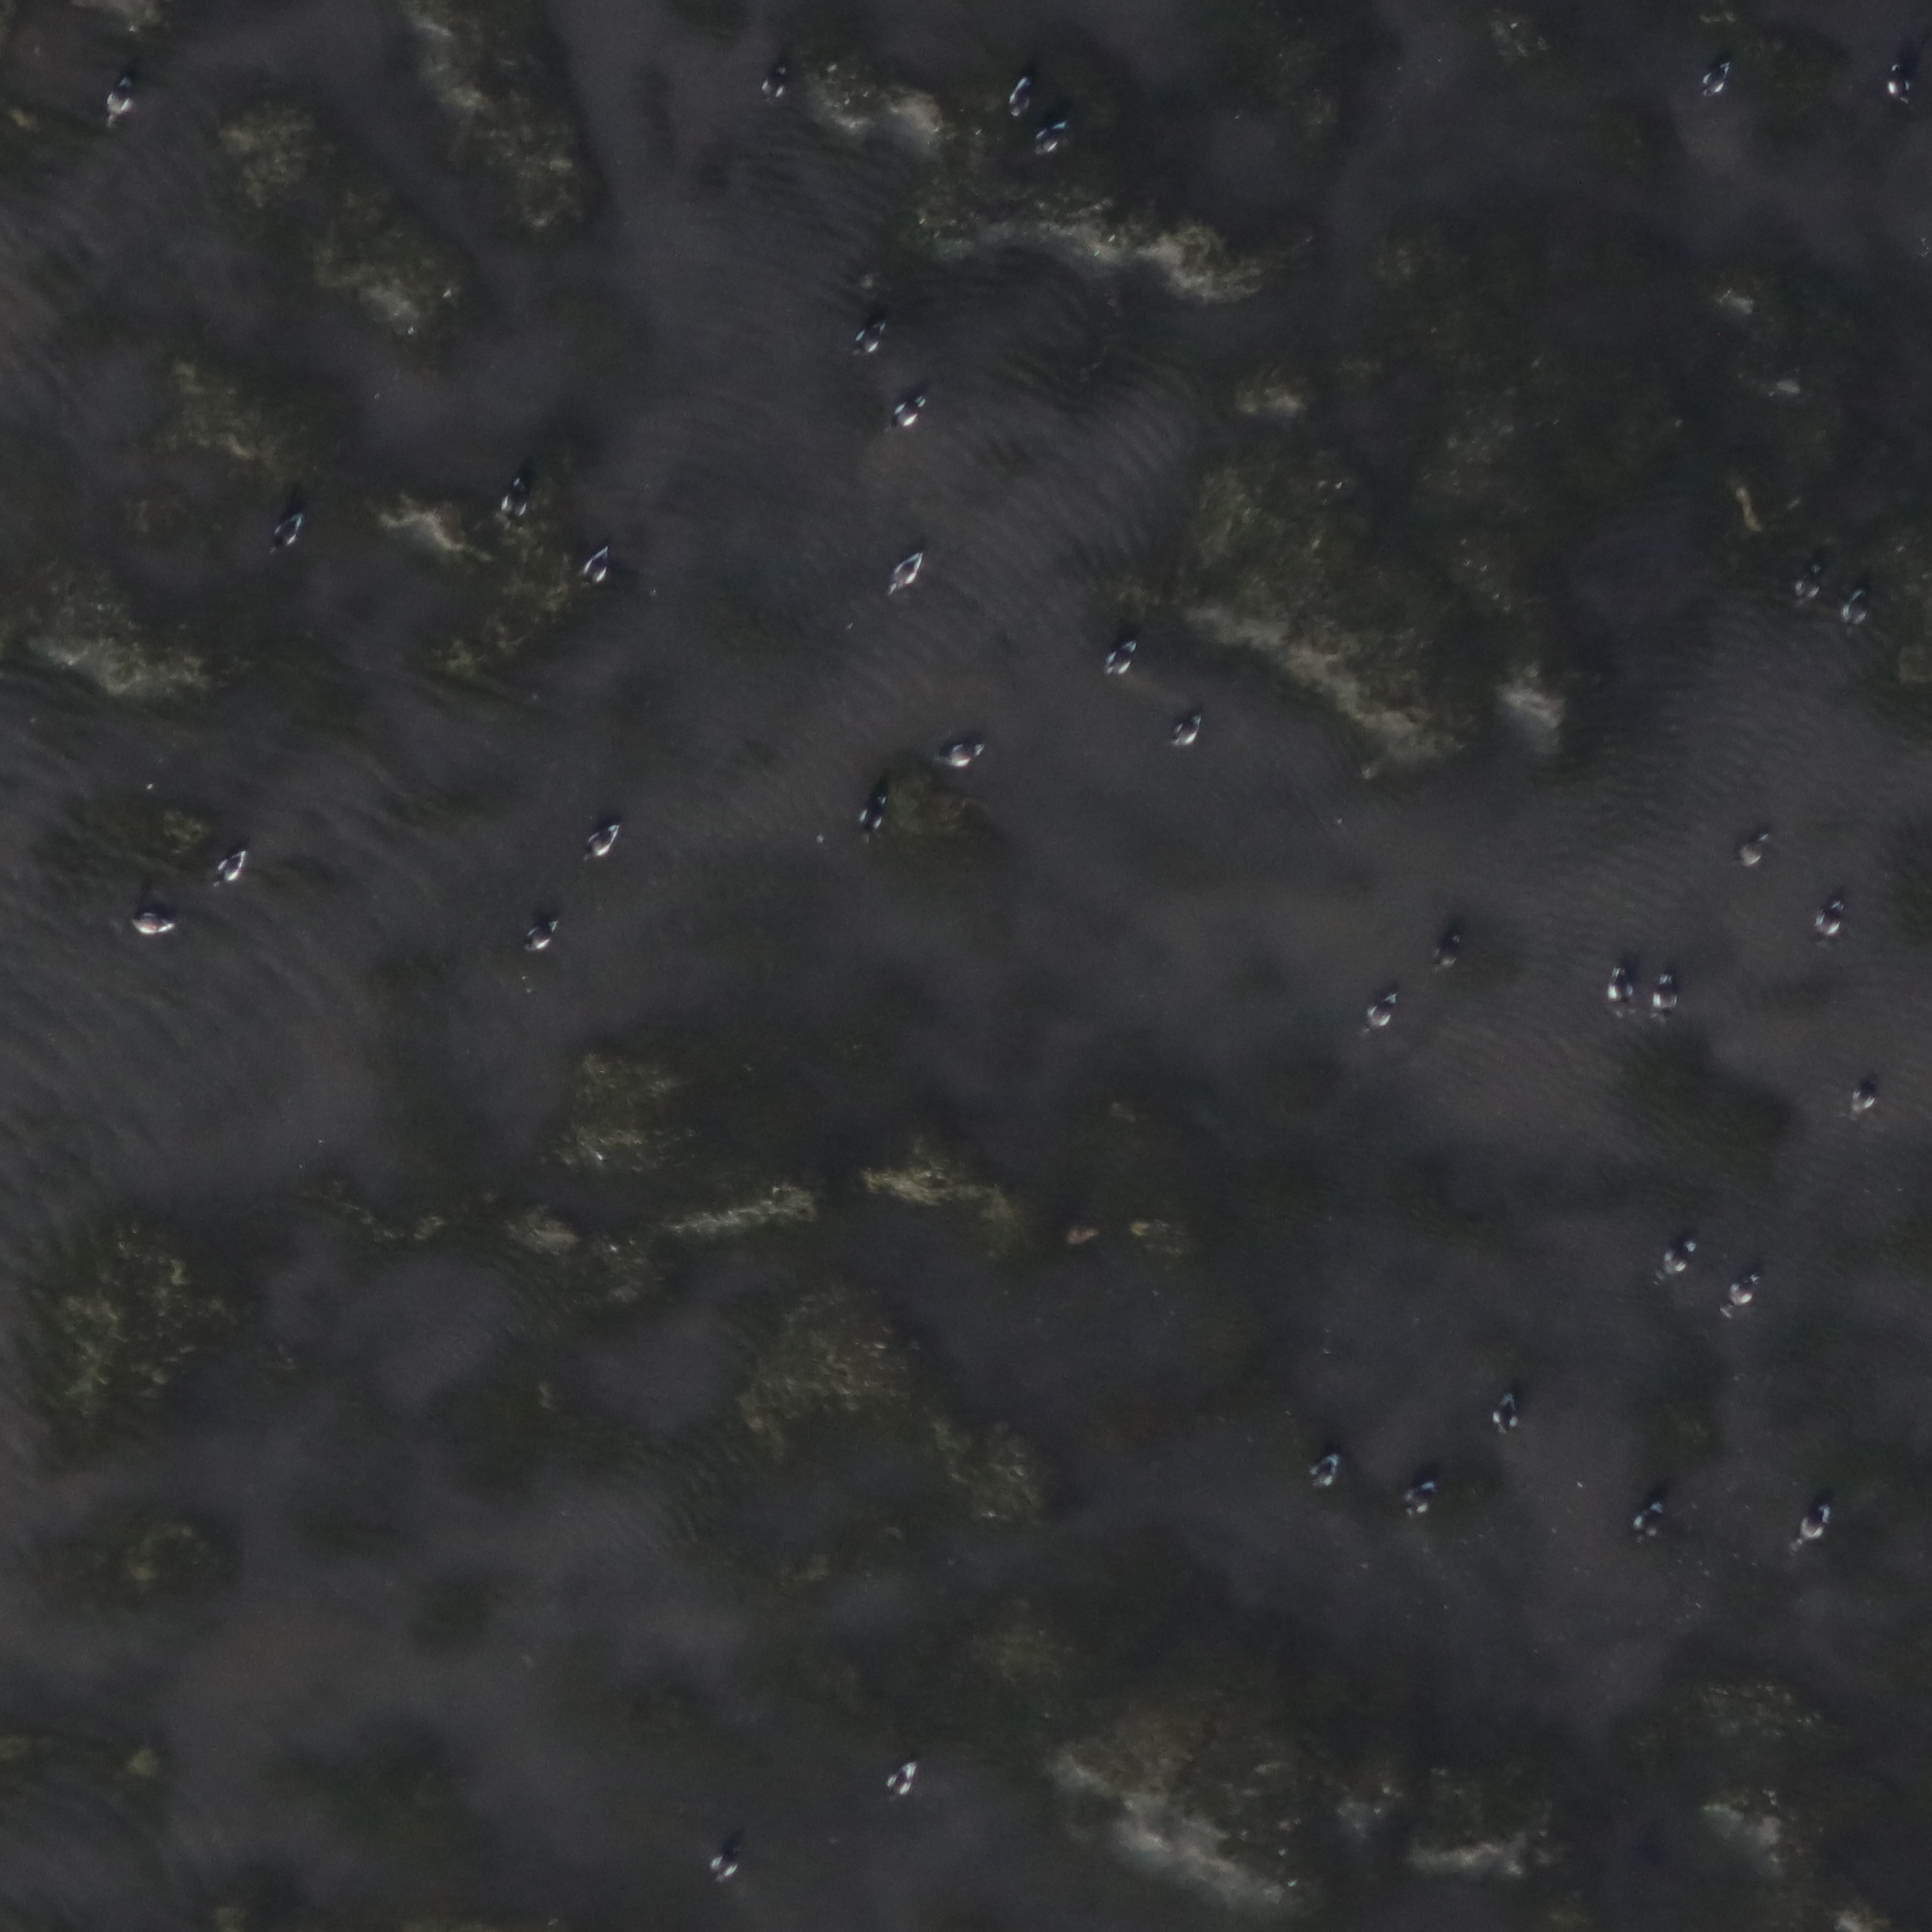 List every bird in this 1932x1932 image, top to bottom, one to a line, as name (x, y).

brant (1714, 78)
brant (1900, 78)
brant (768, 88)
brant (1023, 94)
brant (119, 101)
brant (1049, 140)
brant (869, 339)
brant (906, 411)
brant (516, 503)
brant (287, 529)
brant (595, 567)
brant (906, 573)
brant (1811, 587)
brant (1856, 608)
brant (1122, 655)
brant (1184, 731)
brant (961, 754)
brant (872, 815)
brant (602, 842)
brant (1748, 857)
brant (230, 868)
brant (150, 919)
brant (1830, 919)
brant (537, 935)
brant (1453, 949)
brant (1614, 994)
brant (1664, 998)
brant (1389, 1013)
brant (1865, 1103)
brant (1676, 1259)
brant (1735, 1286)
brant (1506, 1414)
brant (1325, 1469)
brant (1417, 1497)
brant (1648, 1521)
brant (1813, 1524)
brant (905, 1783)
brant (721, 1868)